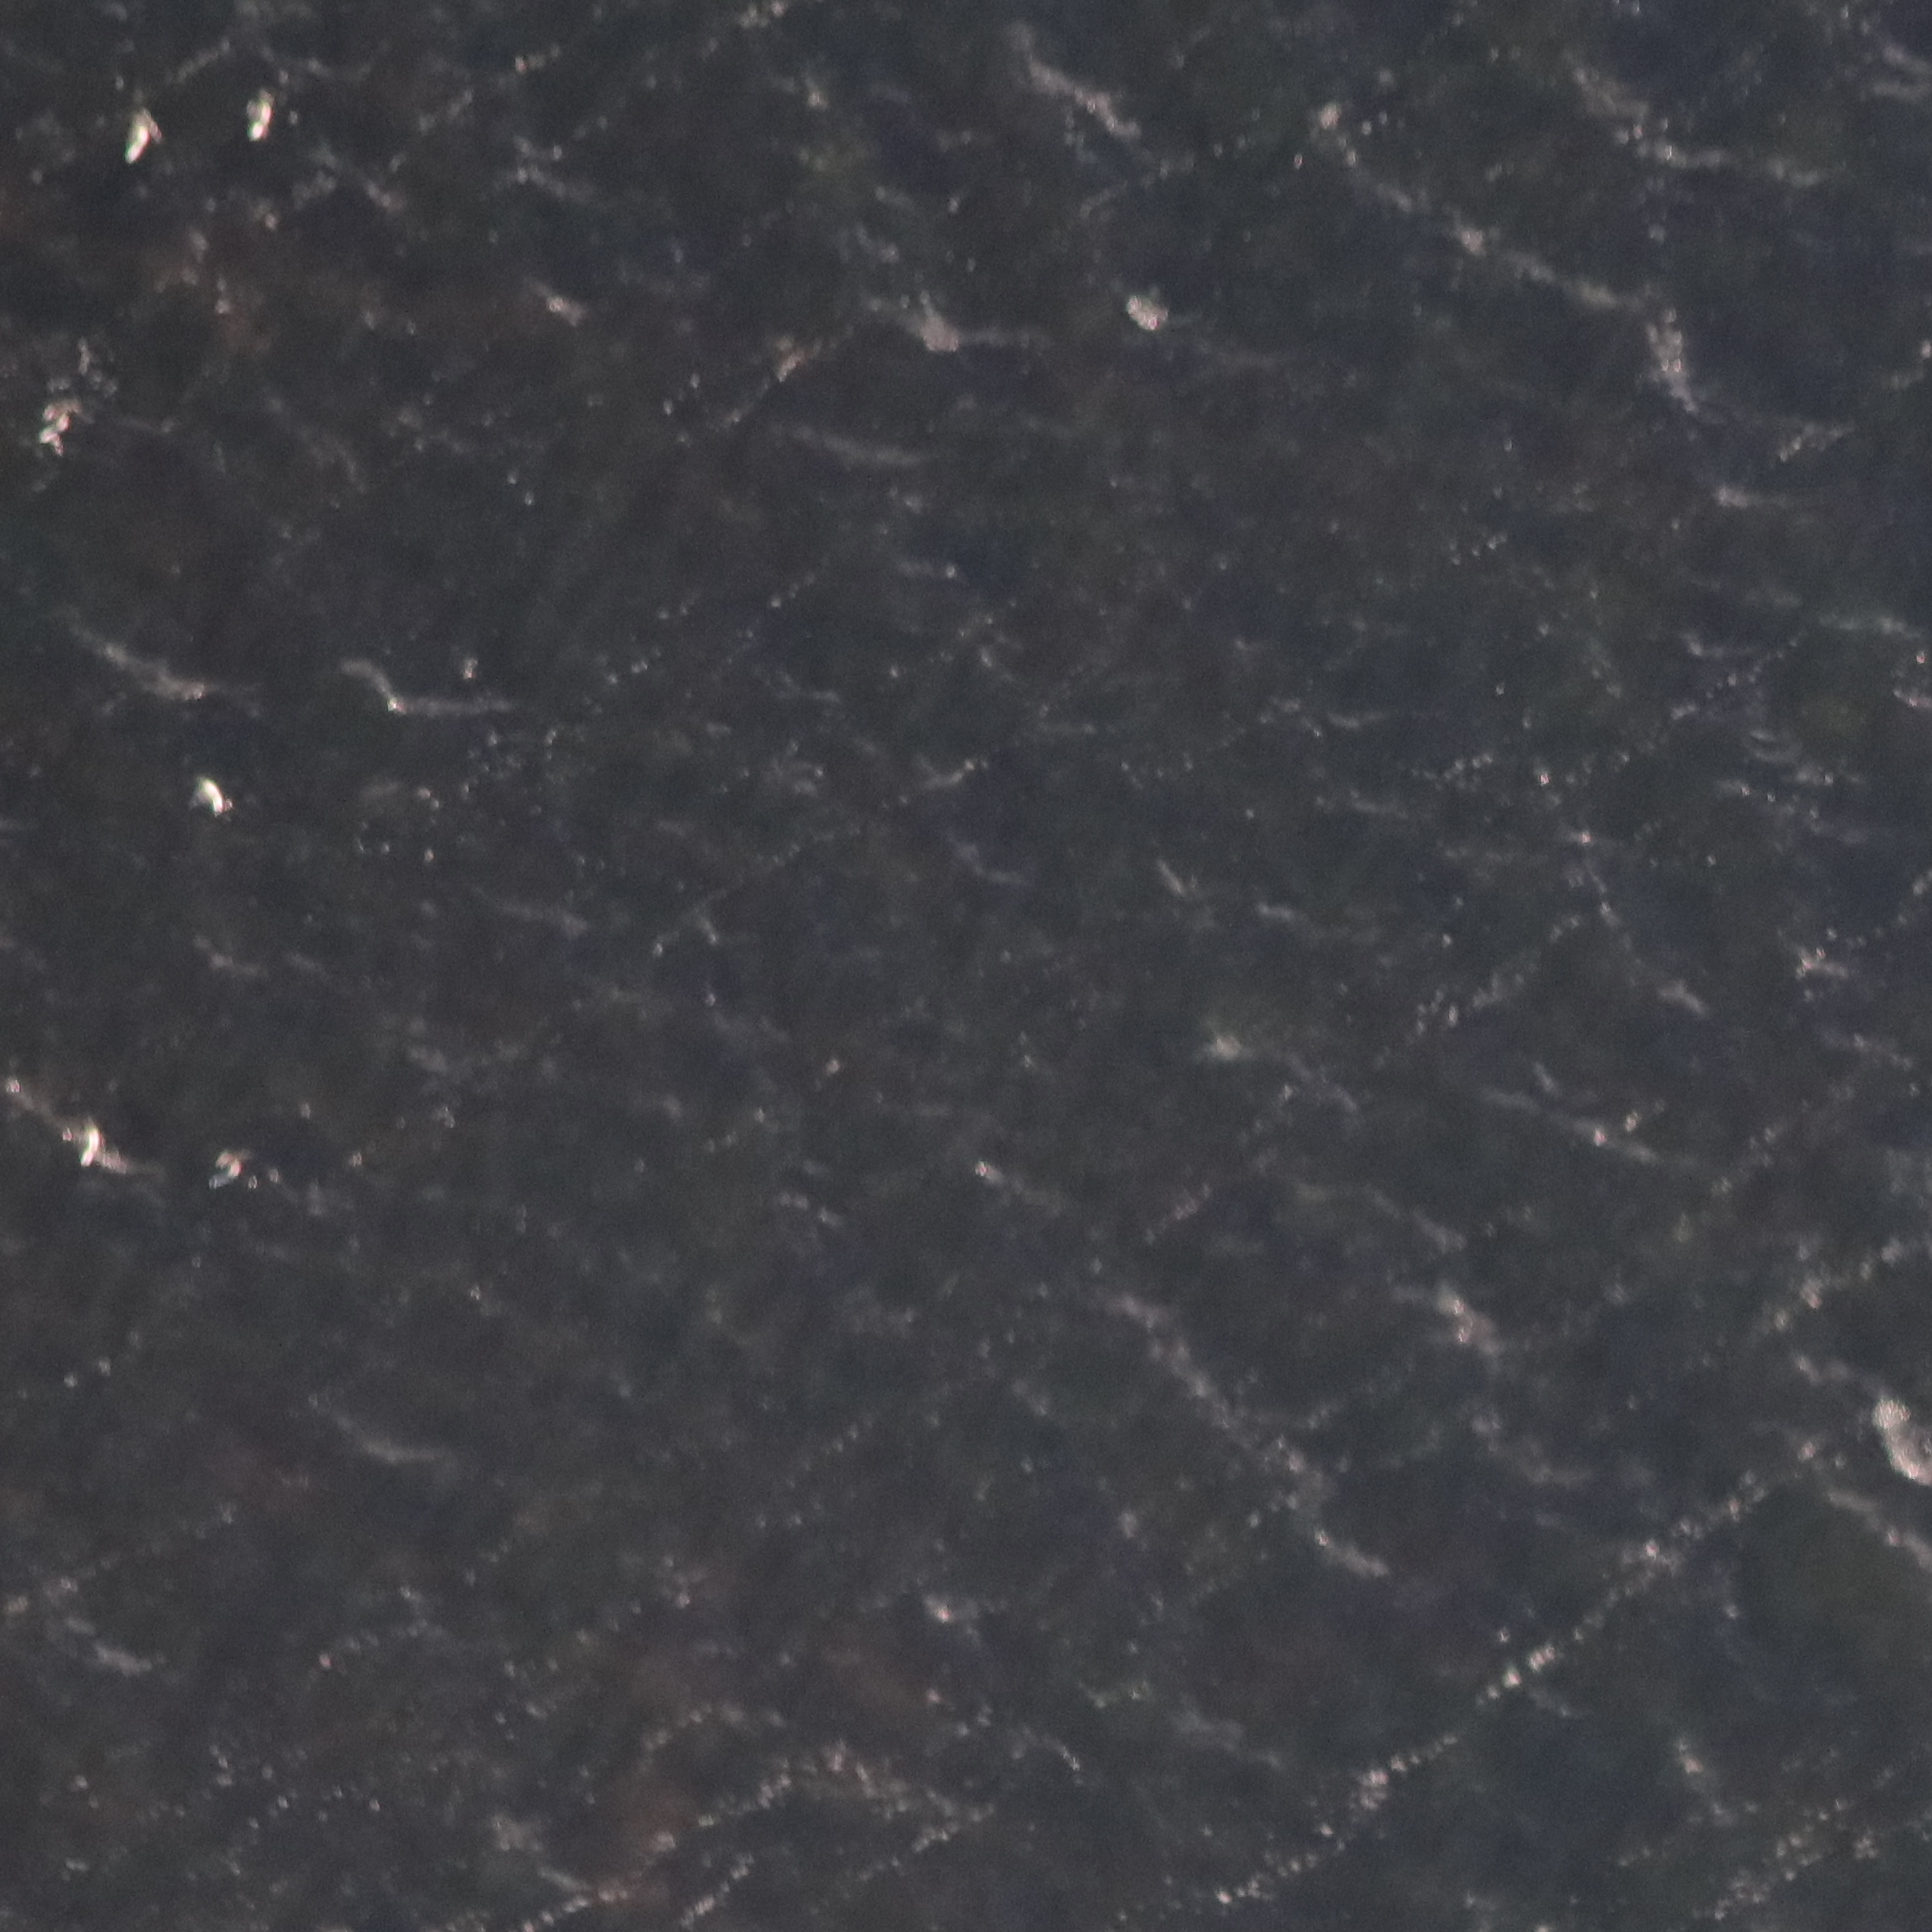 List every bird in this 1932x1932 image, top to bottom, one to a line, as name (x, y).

brant (257, 113)
brant (137, 131)
brant (54, 417)
brant (207, 796)
brant (86, 1147)
brant (221, 1175)